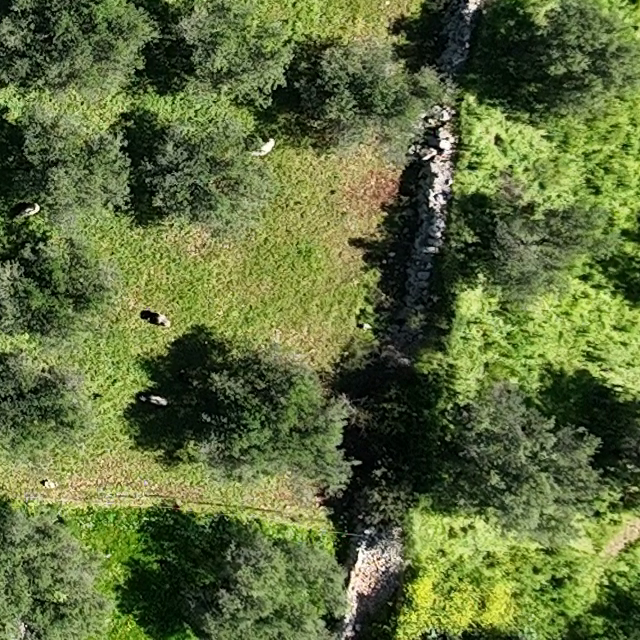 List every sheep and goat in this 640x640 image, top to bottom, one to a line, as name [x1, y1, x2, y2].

sheep [250, 137, 275, 156]
sheep [17, 203, 41, 220]
sheep [157, 311, 171, 327]
sheep [140, 394, 168, 406]